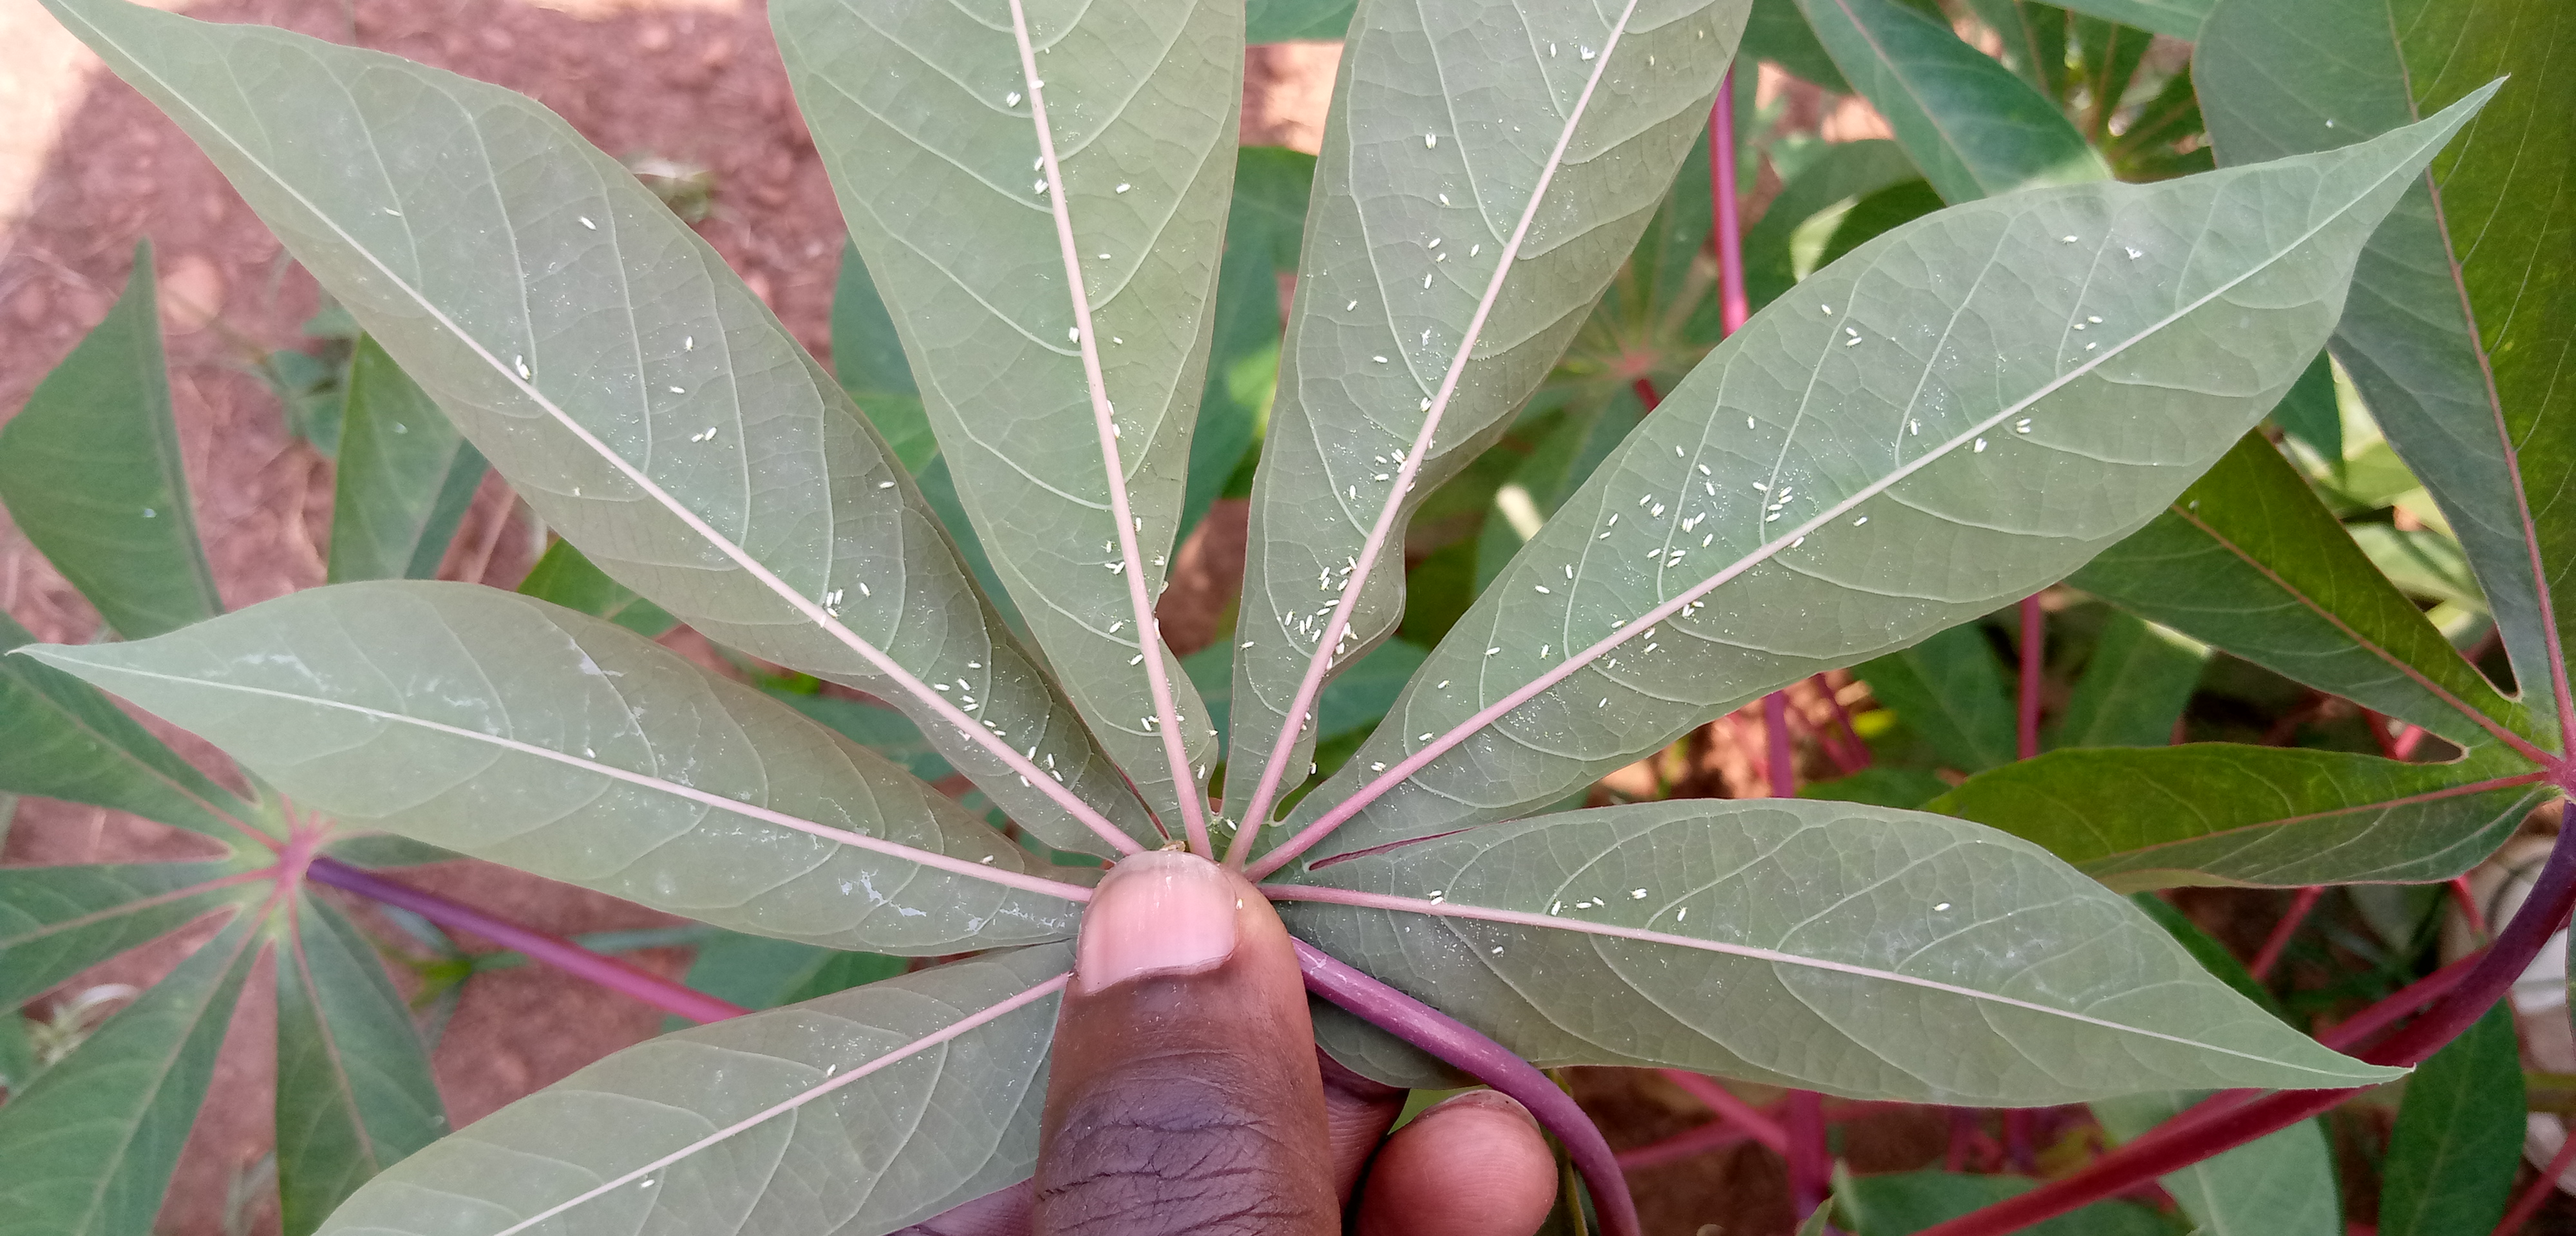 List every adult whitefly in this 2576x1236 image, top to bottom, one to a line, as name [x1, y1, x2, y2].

whitefly [1549, 41, 1558, 62]
whitefly [1578, 42, 1597, 62]
whitefly [1028, 78, 1046, 89]
whitefly [1004, 89, 1023, 109]
whitefly [1419, 132, 1439, 150]
whitefly [1033, 155, 1044, 173]
whitefly [1032, 178, 1049, 195]
whitefly [1115, 182, 1132, 193]
whitefly [1437, 189, 1452, 207]
whitefly [578, 216, 598, 232]
whitefly [2060, 233, 2079, 245]
whitefly [1426, 237, 1442, 250]
whitefly [1470, 242, 1482, 260]
whitefly [2124, 245, 2145, 262]
whitefly [1435, 251, 1448, 265]
whitefly [1098, 252, 1113, 262]
whitefly [1422, 272, 1436, 292]
whitefly [1346, 297, 1359, 314]
whitefly [1819, 302, 1833, 318]
whitefly [2086, 315, 2106, 323]
whitefly [2072, 321, 2086, 332]
whitefly [1064, 326, 1080, 344]
whitefly [1843, 326, 1861, 337]
whitefly [1111, 333, 1124, 346]
whitefly [684, 335, 696, 352]
whitefly [1845, 336, 1863, 347]
whitefly [2083, 341, 2098, 351]
whitefly [513, 353, 525, 365]
whitefly [1372, 353, 1389, 366]
whitefly [519, 363, 533, 382]
whitefly [668, 385, 688, 395]
whitefly [1419, 395, 1433, 414]
whitefly [1104, 398, 1117, 415]
whitefly [1745, 413, 1757, 431]
whitefly [1908, 418, 1919, 438]
whitefly [2014, 418, 2034, 426]
whitefly [1110, 422, 1125, 438]
whitefly [705, 424, 719, 444]
whitefly [2016, 426, 2032, 434]
whitefly [690, 432, 705, 444]
whitefly [1972, 436, 1990, 455]
whitefly [1427, 436, 1436, 452]
whitefly [1674, 444, 1687, 459]
whitefly [1389, 446, 1408, 461]
whitefly [1374, 455, 1387, 464]
whitefly [1396, 460, 1410, 476]
whitefly [1696, 463, 1712, 476]
whitefly [1373, 473, 1391, 482]
whitefly [878, 480, 897, 490]
whitefly [1751, 480, 1768, 492]
whitefly [1704, 481, 1717, 498]
whitefly [1347, 483, 1357, 503]
whitefly [1638, 493, 1654, 505]
whitefly [1694, 511, 1706, 525]
whitefly [1605, 512, 1620, 526]
whitefly [1765, 512, 1781, 523]
whitefly [1133, 514, 1143, 535]
whitefly [1852, 514, 1868, 529]
whitefly [1598, 531, 1611, 539]
whitefly [1700, 532, 1716, 549]
whitefly [1789, 536, 1808, 550]
whitefly [1103, 539, 1113, 554]
whitefly [1645, 547, 1662, 559]
whitefly [1669, 548, 1688, 557]
whitefly [1347, 554, 1359, 570]
whitefly [1153, 557, 1164, 568]
whitefly [1667, 557, 1686, 568]
whitefly [1114, 560, 1126, 576]
whitefly [1102, 561, 1118, 568]
whitefly [1318, 563, 1330, 581]
whitefly [1564, 563, 1575, 581]
whitefly [1336, 577, 1350, 590]
whitefly [857, 581, 874, 599]
whitefly [1159, 583, 1171, 594]
whitefly [1535, 584, 1551, 597]
whitefly [833, 586, 844, 604]
whitefly [826, 591, 835, 606]
whitefly [1323, 597, 1341, 606]
whitefly [1690, 599, 1707, 610]
whitefly [1681, 603, 1696, 619]
whitefly [826, 606, 841, 618]
whitefly [1316, 606, 1331, 615]
whitefly [1283, 610, 1294, 628]
whitefly [1305, 613, 1313, 631]
whitefly [1298, 617, 1306, 637]
whitefly [1152, 618, 1163, 642]
whitefly [1108, 619, 1124, 633]
whitefly [1609, 619, 1626, 630]
whitefly [1343, 621, 1359, 641]
whitefly [1311, 626, 1322, 644]
whitefly [1643, 628, 1658, 641]
whitefly [1238, 639, 1257, 653]
whitefly [1336, 642, 1344, 657]
whitefly [1643, 642, 1659, 655]
whitefly [1540, 642, 1550, 659]
whitefly [1483, 647, 1501, 657]
whitefly [1325, 652, 1334, 677]
whitefly [1128, 653, 1144, 666]
whitefly [1605, 655, 1618, 671]
whitefly [967, 660, 983, 672]
whitefly [956, 677, 973, 691]
whitefly [1435, 678, 1452, 689]
whitefly [933, 681, 951, 693]
whitefly [961, 692, 978, 702]
whitefly [1597, 696, 1608, 709]
whitefly [961, 703, 979, 712]
whitefly [1303, 709, 1314, 721]
whitefly [1173, 712, 1186, 722]
whitefly [1146, 713, 1159, 726]
whitefly [1140, 715, 1149, 731]
whitefly [982, 718, 999, 727]
whitefly [957, 726, 971, 747]
whitefly [1207, 727, 1221, 739]
whitefly [992, 729, 1012, 739]
whitefly [1417, 731, 1434, 741]
whitefly [1027, 744, 1037, 762]
whitefly [1046, 751, 1056, 768]
whitefly [1374, 757, 1388, 771]
whitefly [1310, 758, 1318, 776]
whitefly [1196, 762, 1208, 785]
whitefly [1368, 763, 1380, 773]
whitefly [1052, 769, 1067, 783]
whitefly [1019, 772, 1032, 790]
whitefly [1226, 819, 1238, 831]
whitefly [978, 852, 998, 866]
whitefly [1629, 886, 1647, 902]
whitefly [1426, 886, 1444, 897]
whitefly [1591, 894, 1607, 910]
whitefly [1427, 895, 1446, 906]
whitefly [1931, 896, 1955, 917]
whitefly [1550, 898, 1562, 917]
whitefly [1576, 900, 1591, 910]
whitefly [1676, 904, 1687, 925]
whitefly [1491, 943, 1506, 956]
whitefly [825, 1061, 838, 1080]